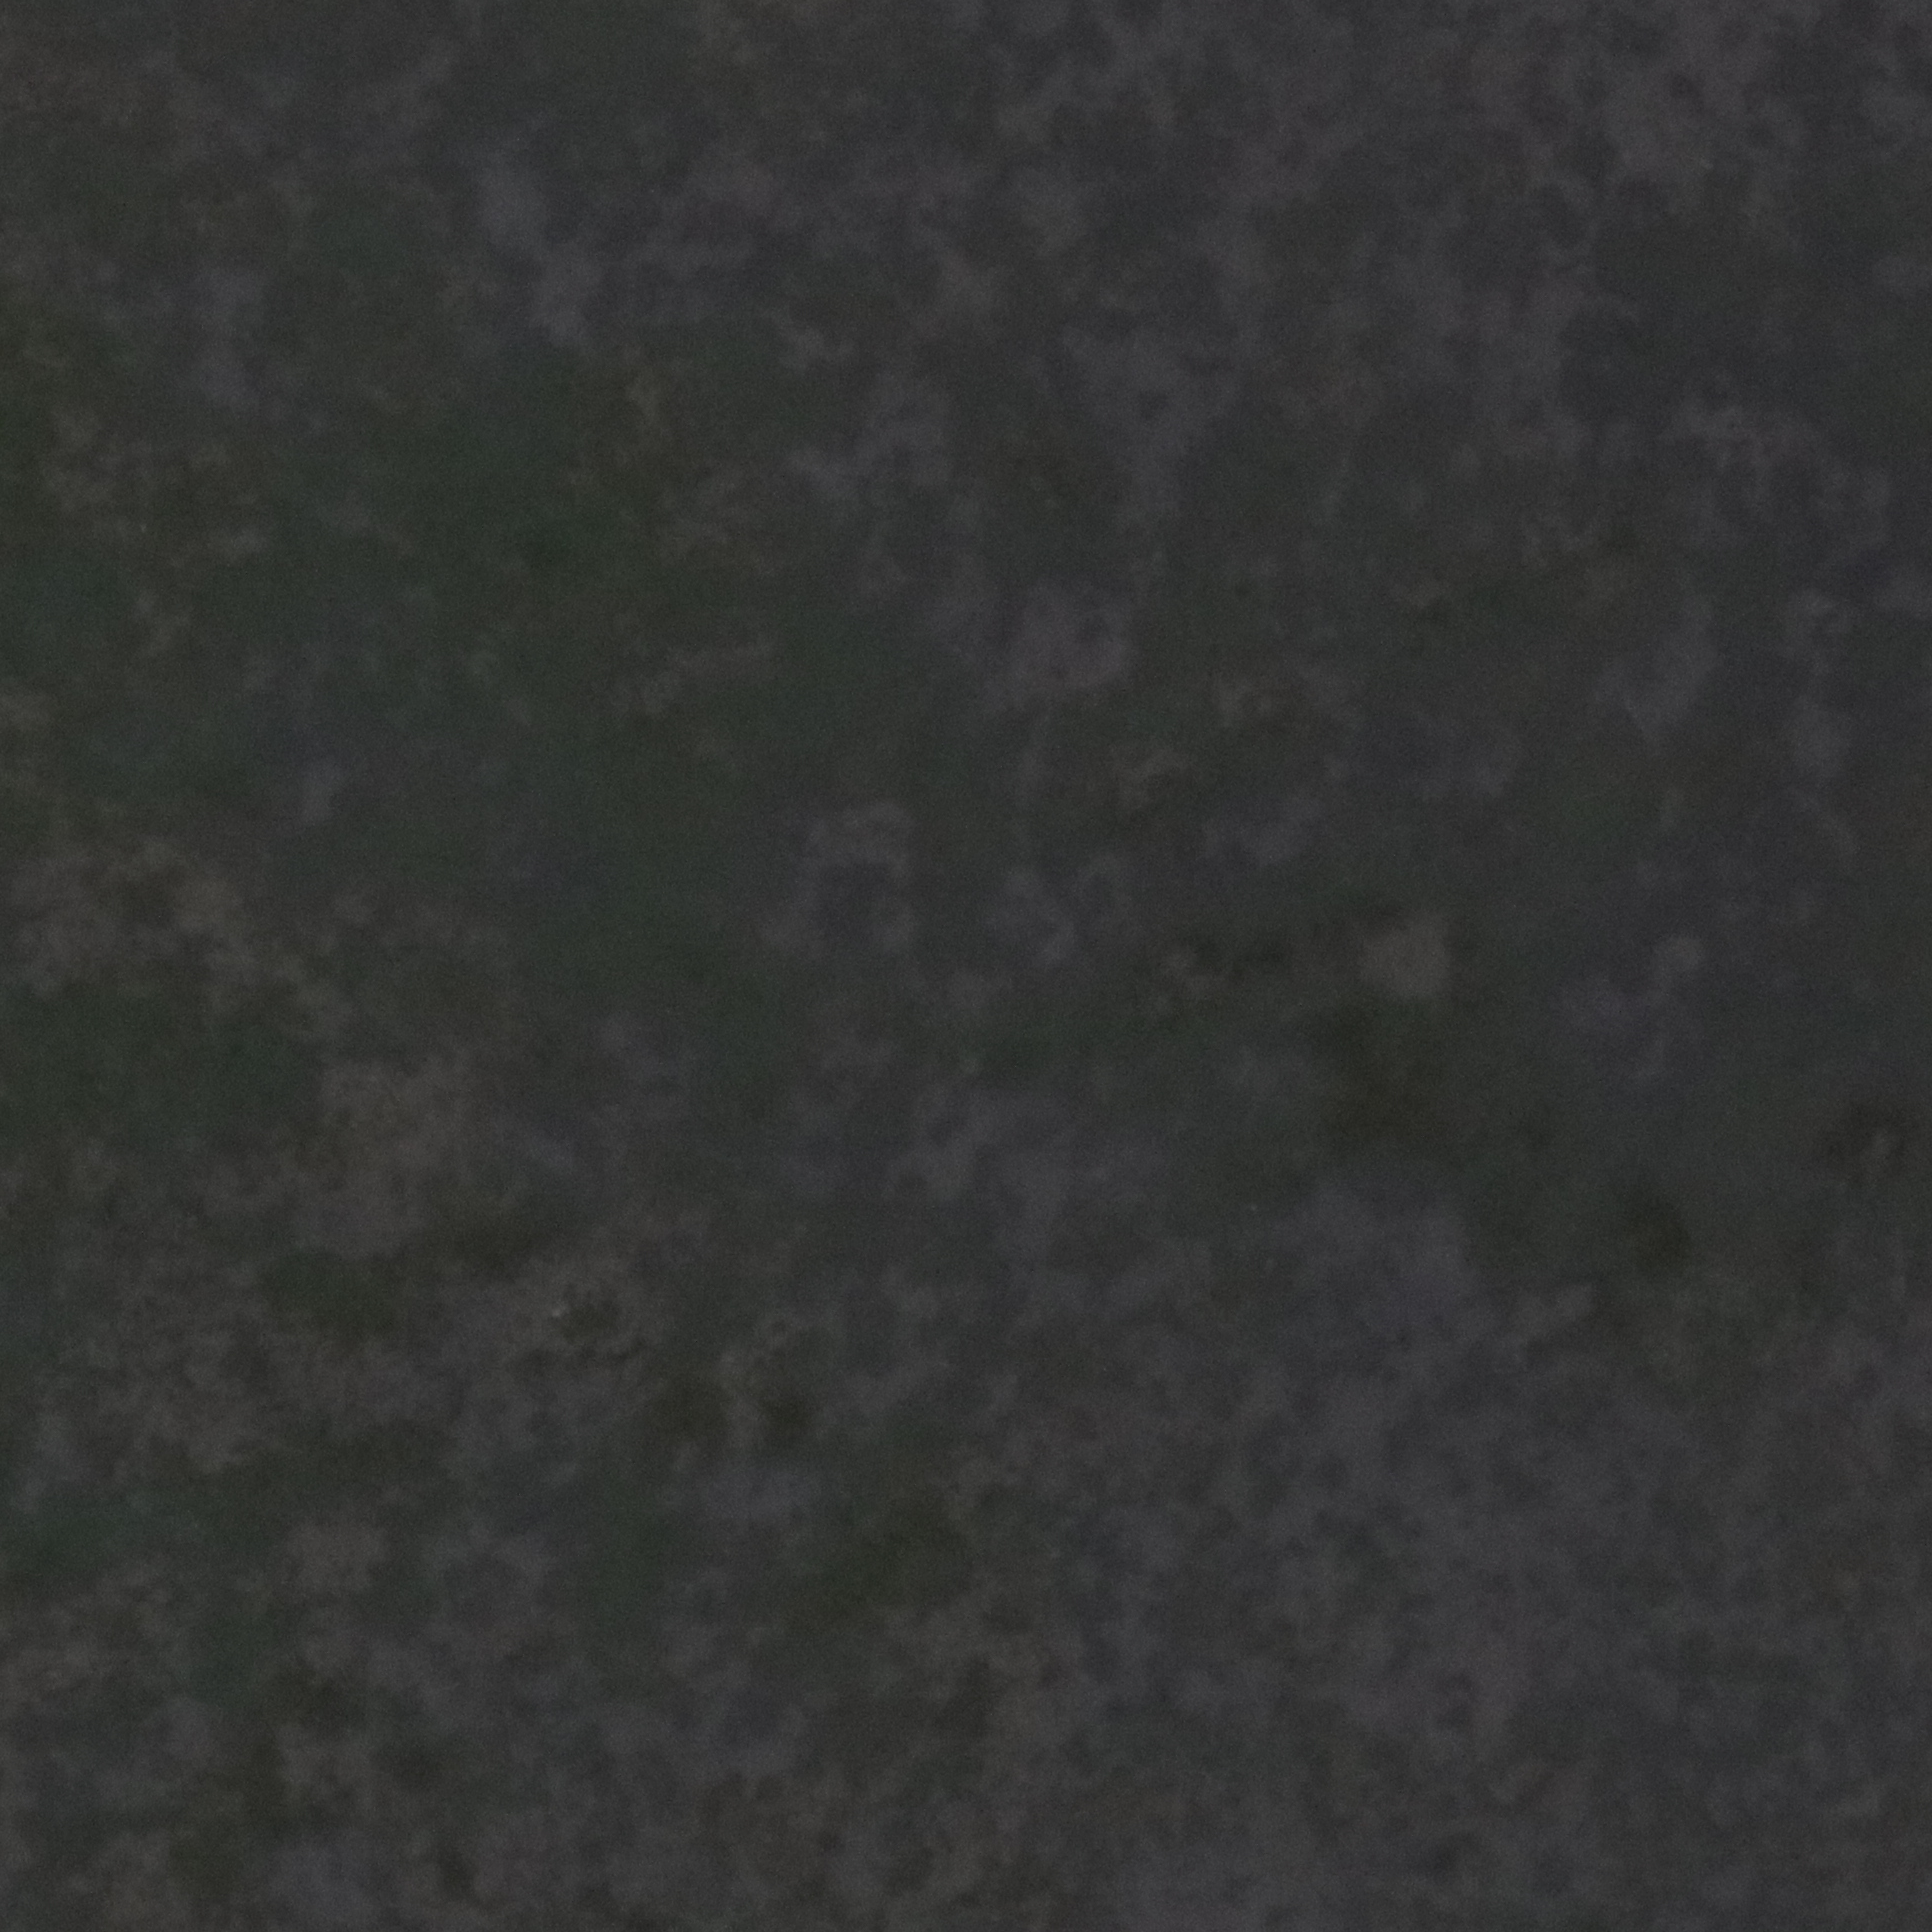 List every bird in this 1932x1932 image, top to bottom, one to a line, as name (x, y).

None